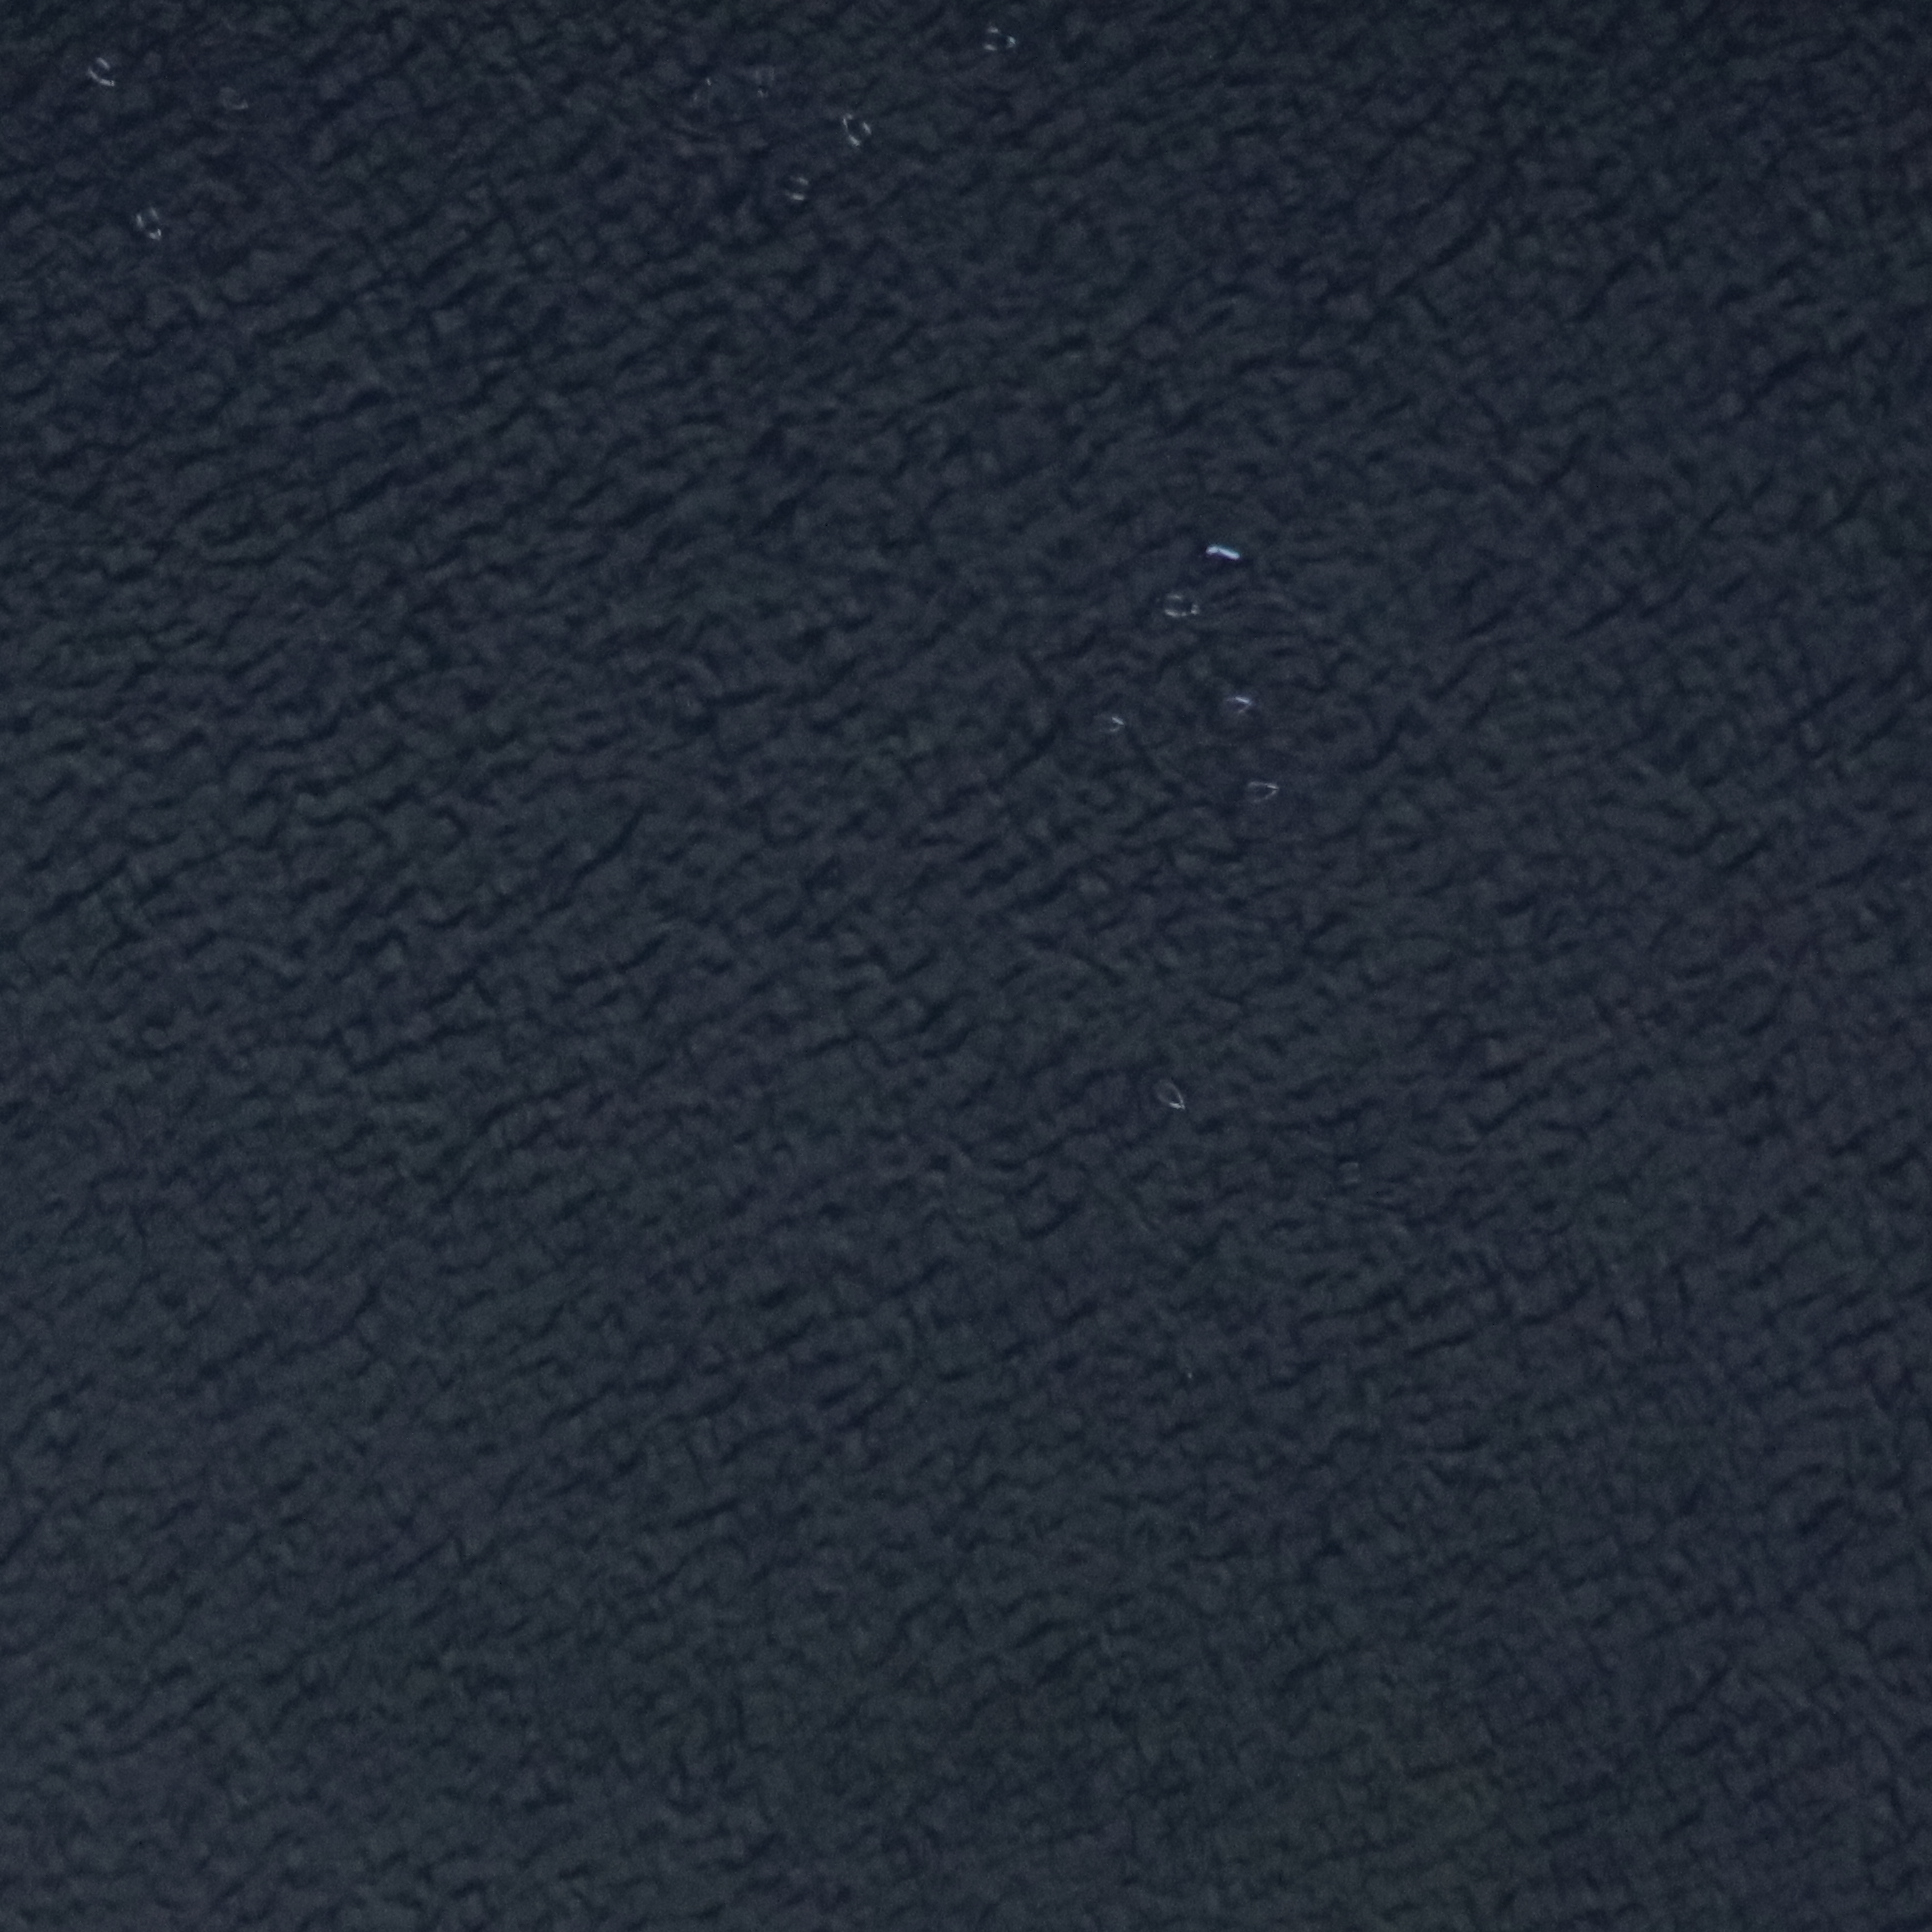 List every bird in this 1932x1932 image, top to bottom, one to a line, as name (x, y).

brant (998, 40)
brant (101, 70)
brant (766, 75)
brant (233, 98)
brant (852, 129)
brant (793, 186)
brant (150, 220)
brant (1176, 603)
brant (1235, 705)
brant (1110, 724)
brant (1258, 788)
brant (1167, 1097)